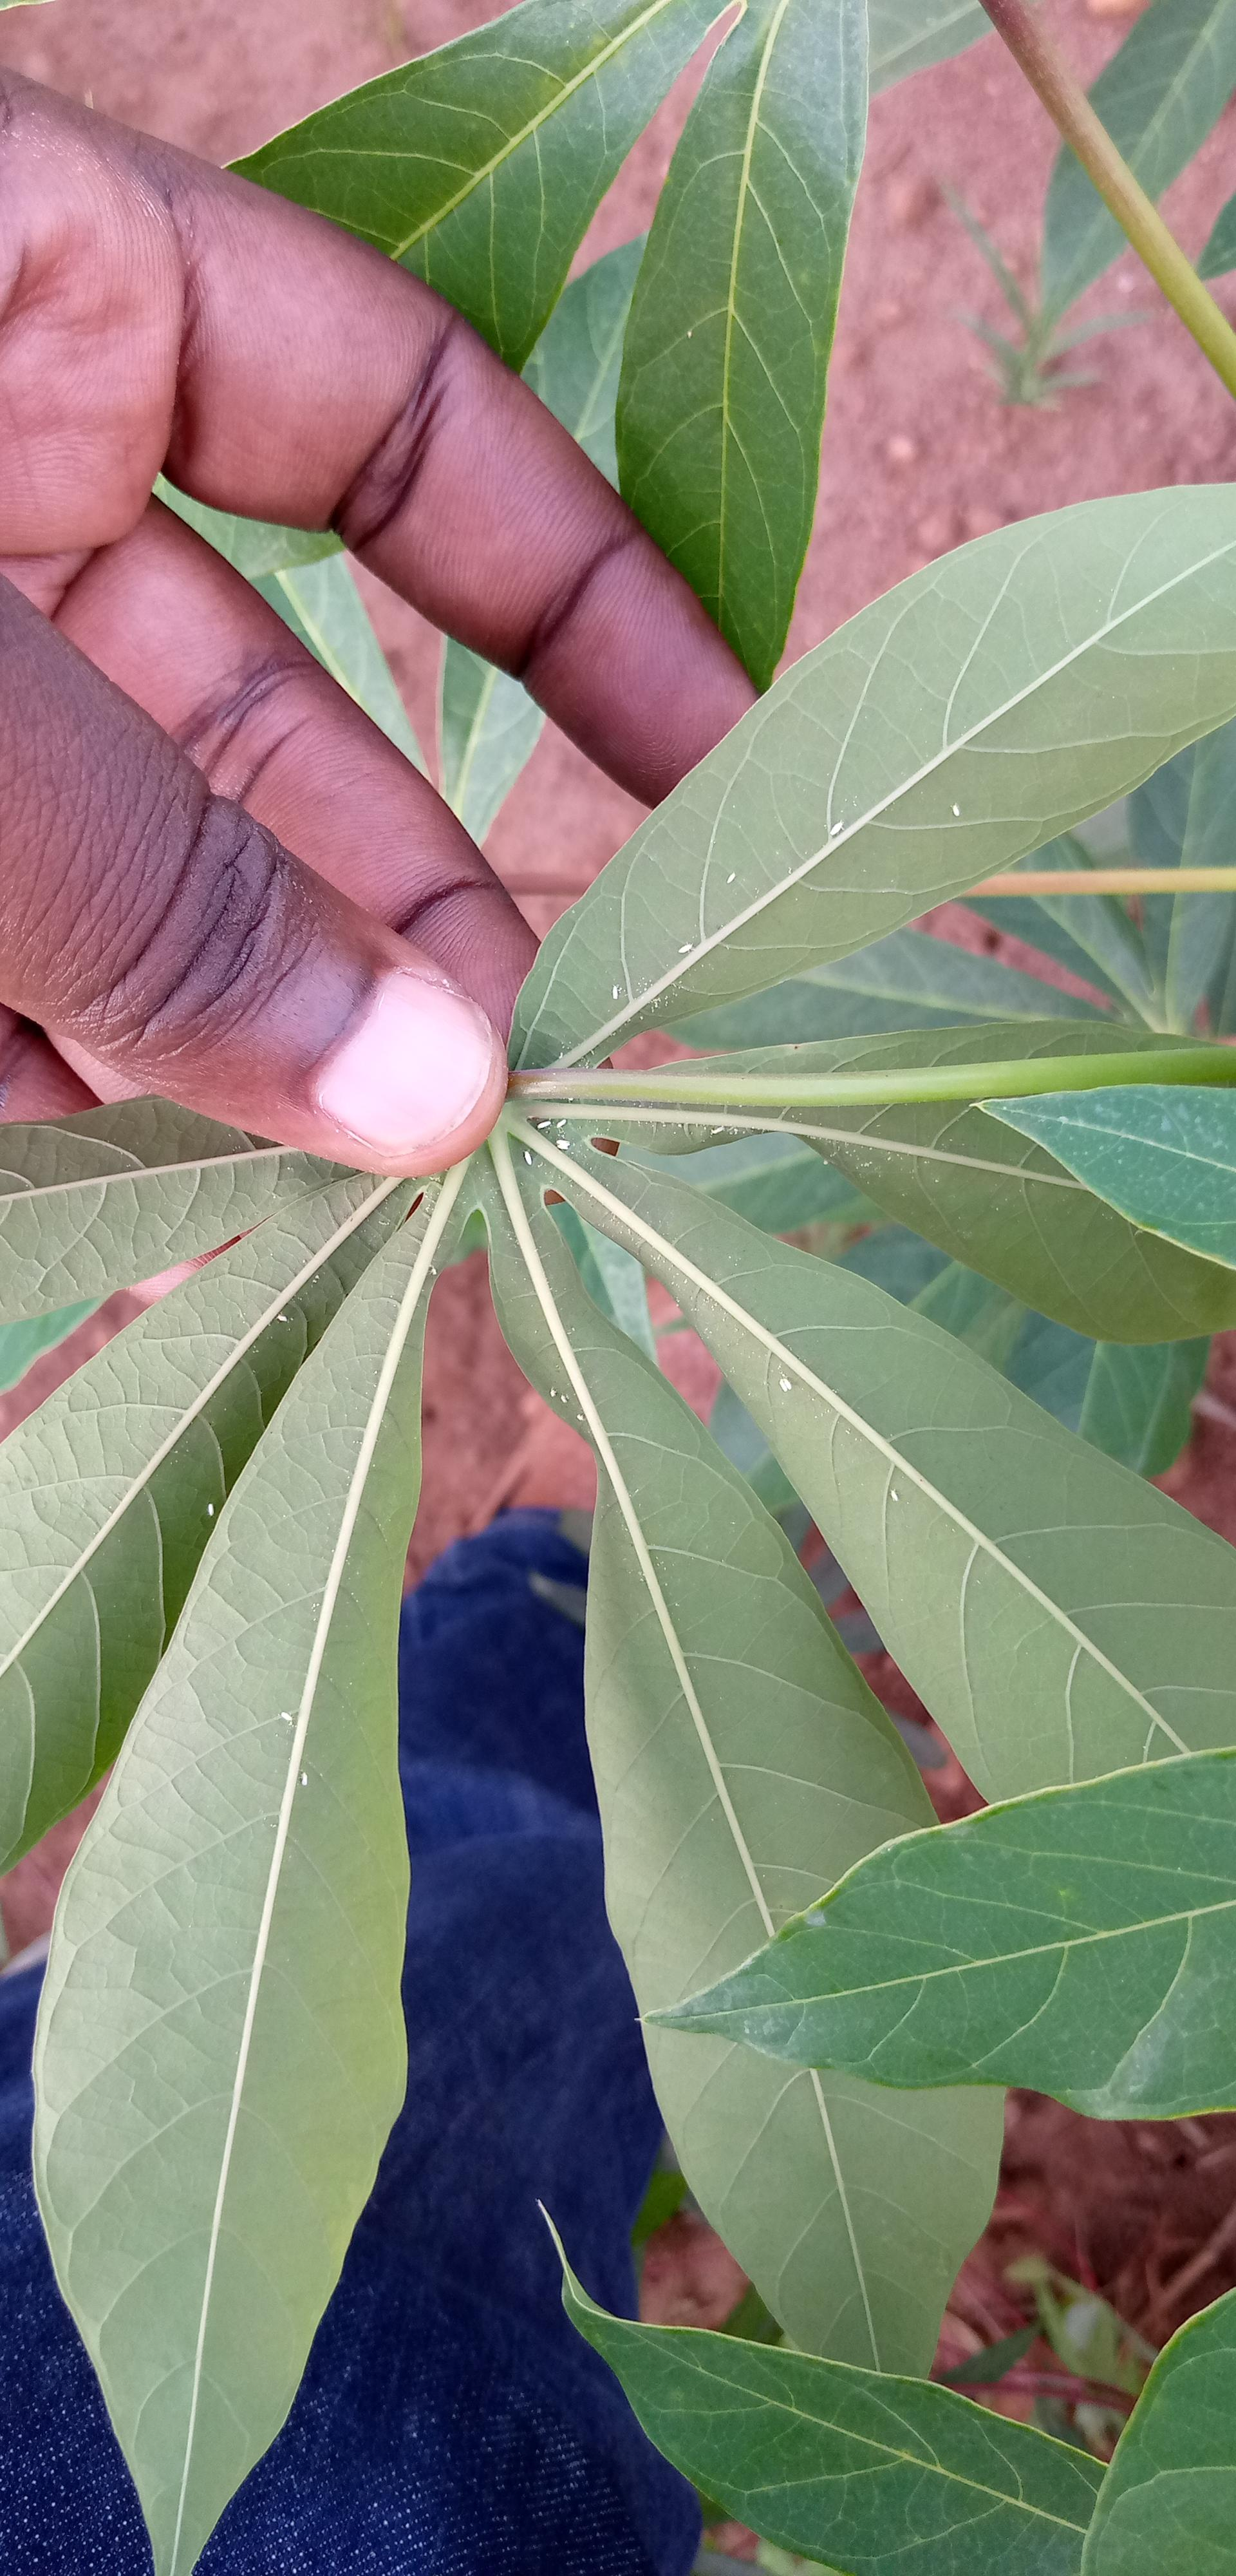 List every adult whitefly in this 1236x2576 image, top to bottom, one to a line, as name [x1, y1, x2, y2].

whitefly [950, 799, 965, 820]
whitefly [828, 819, 846, 838]
whitefly [724, 870, 738, 889]
whitefly [676, 941, 695, 956]
whitefly [610, 982, 621, 1001]
whitefly [536, 1118, 552, 1132]
whitefly [555, 1118, 568, 1130]
whitefly [709, 1124, 727, 1135]
whitefly [554, 1139, 572, 1146]
whitefly [556, 1144, 570, 1151]
whitefly [522, 1148, 536, 1168]
whitefly [430, 1264, 440, 1277]
whitefly [276, 1314, 289, 1324]
whitefly [783, 1377, 794, 1391]
whitefly [778, 1378, 788, 1393]
whitefly [548, 1387, 557, 1399]
whitefly [559, 1393, 568, 1405]
whitefly [574, 1412, 587, 1423]
whitefly [888, 1486, 900, 1504]
whitefly [206, 1501, 219, 1518]
whitefly [279, 1709, 295, 1722]
whitefly [299, 1770, 310, 1789]